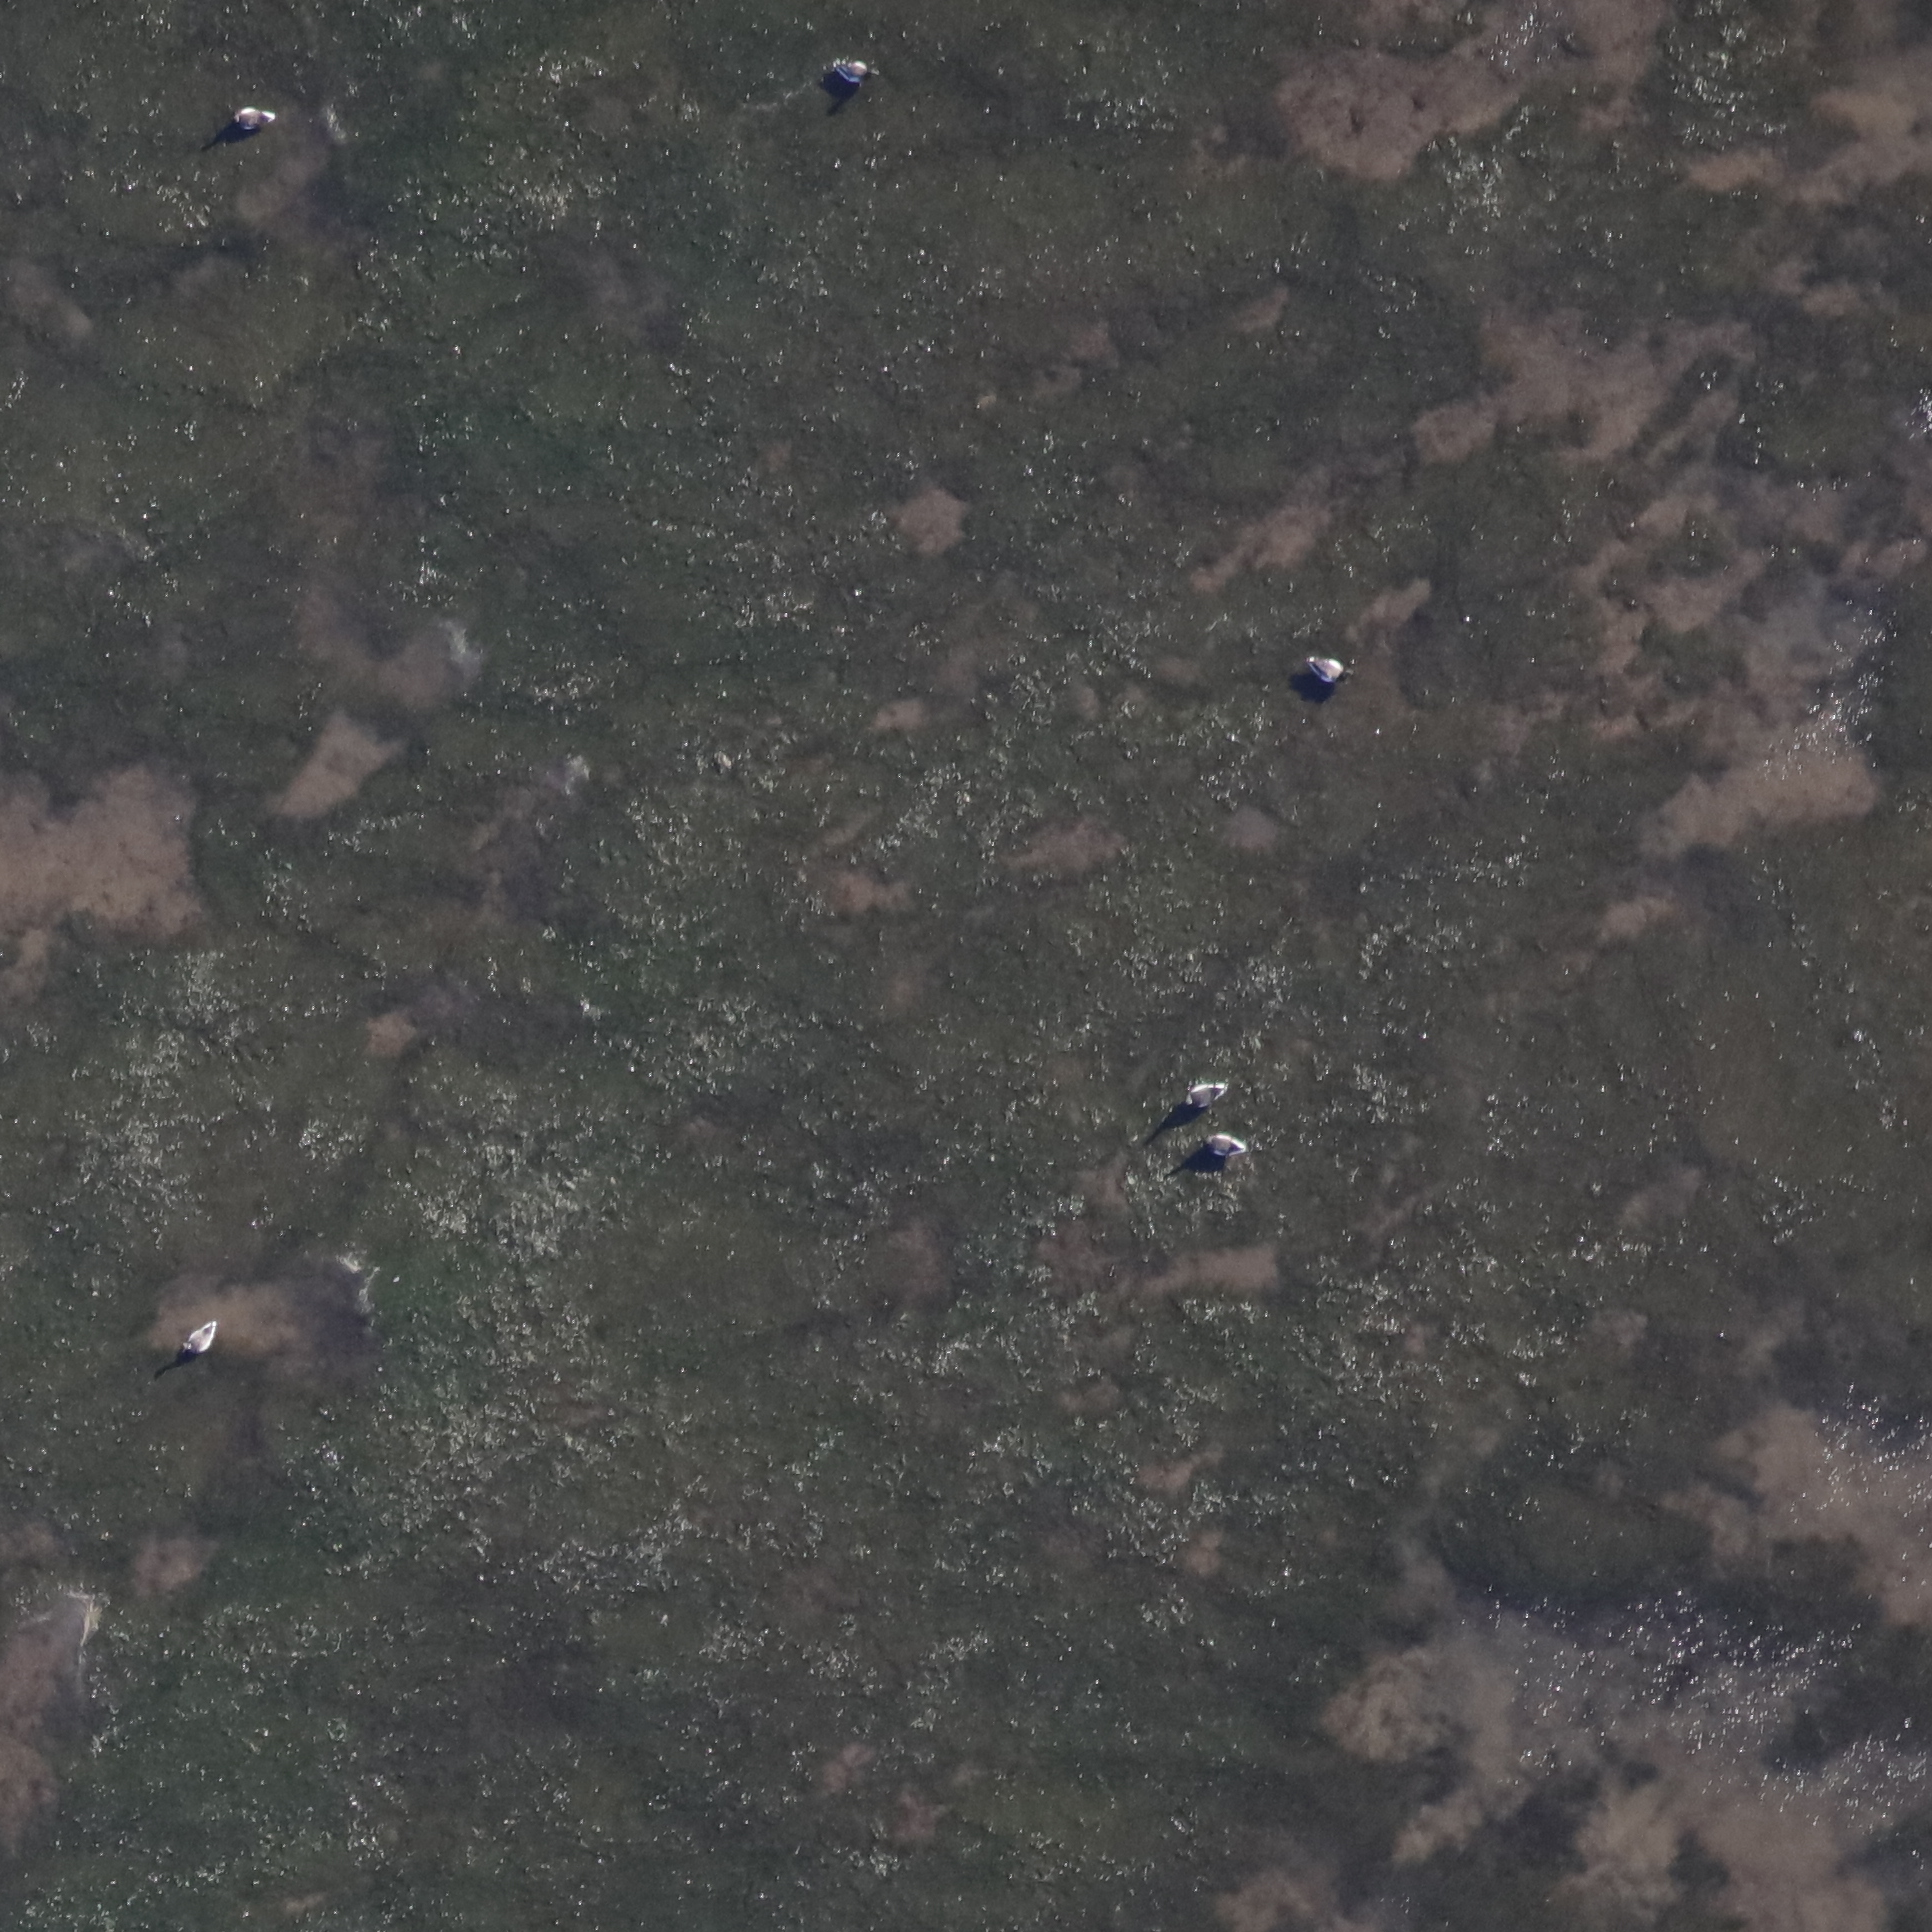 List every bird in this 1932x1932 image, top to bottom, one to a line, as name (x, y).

brant (856, 75)
brant (252, 121)
brant (1327, 669)
brant (1204, 1094)
brant (1222, 1144)
brant (199, 1340)